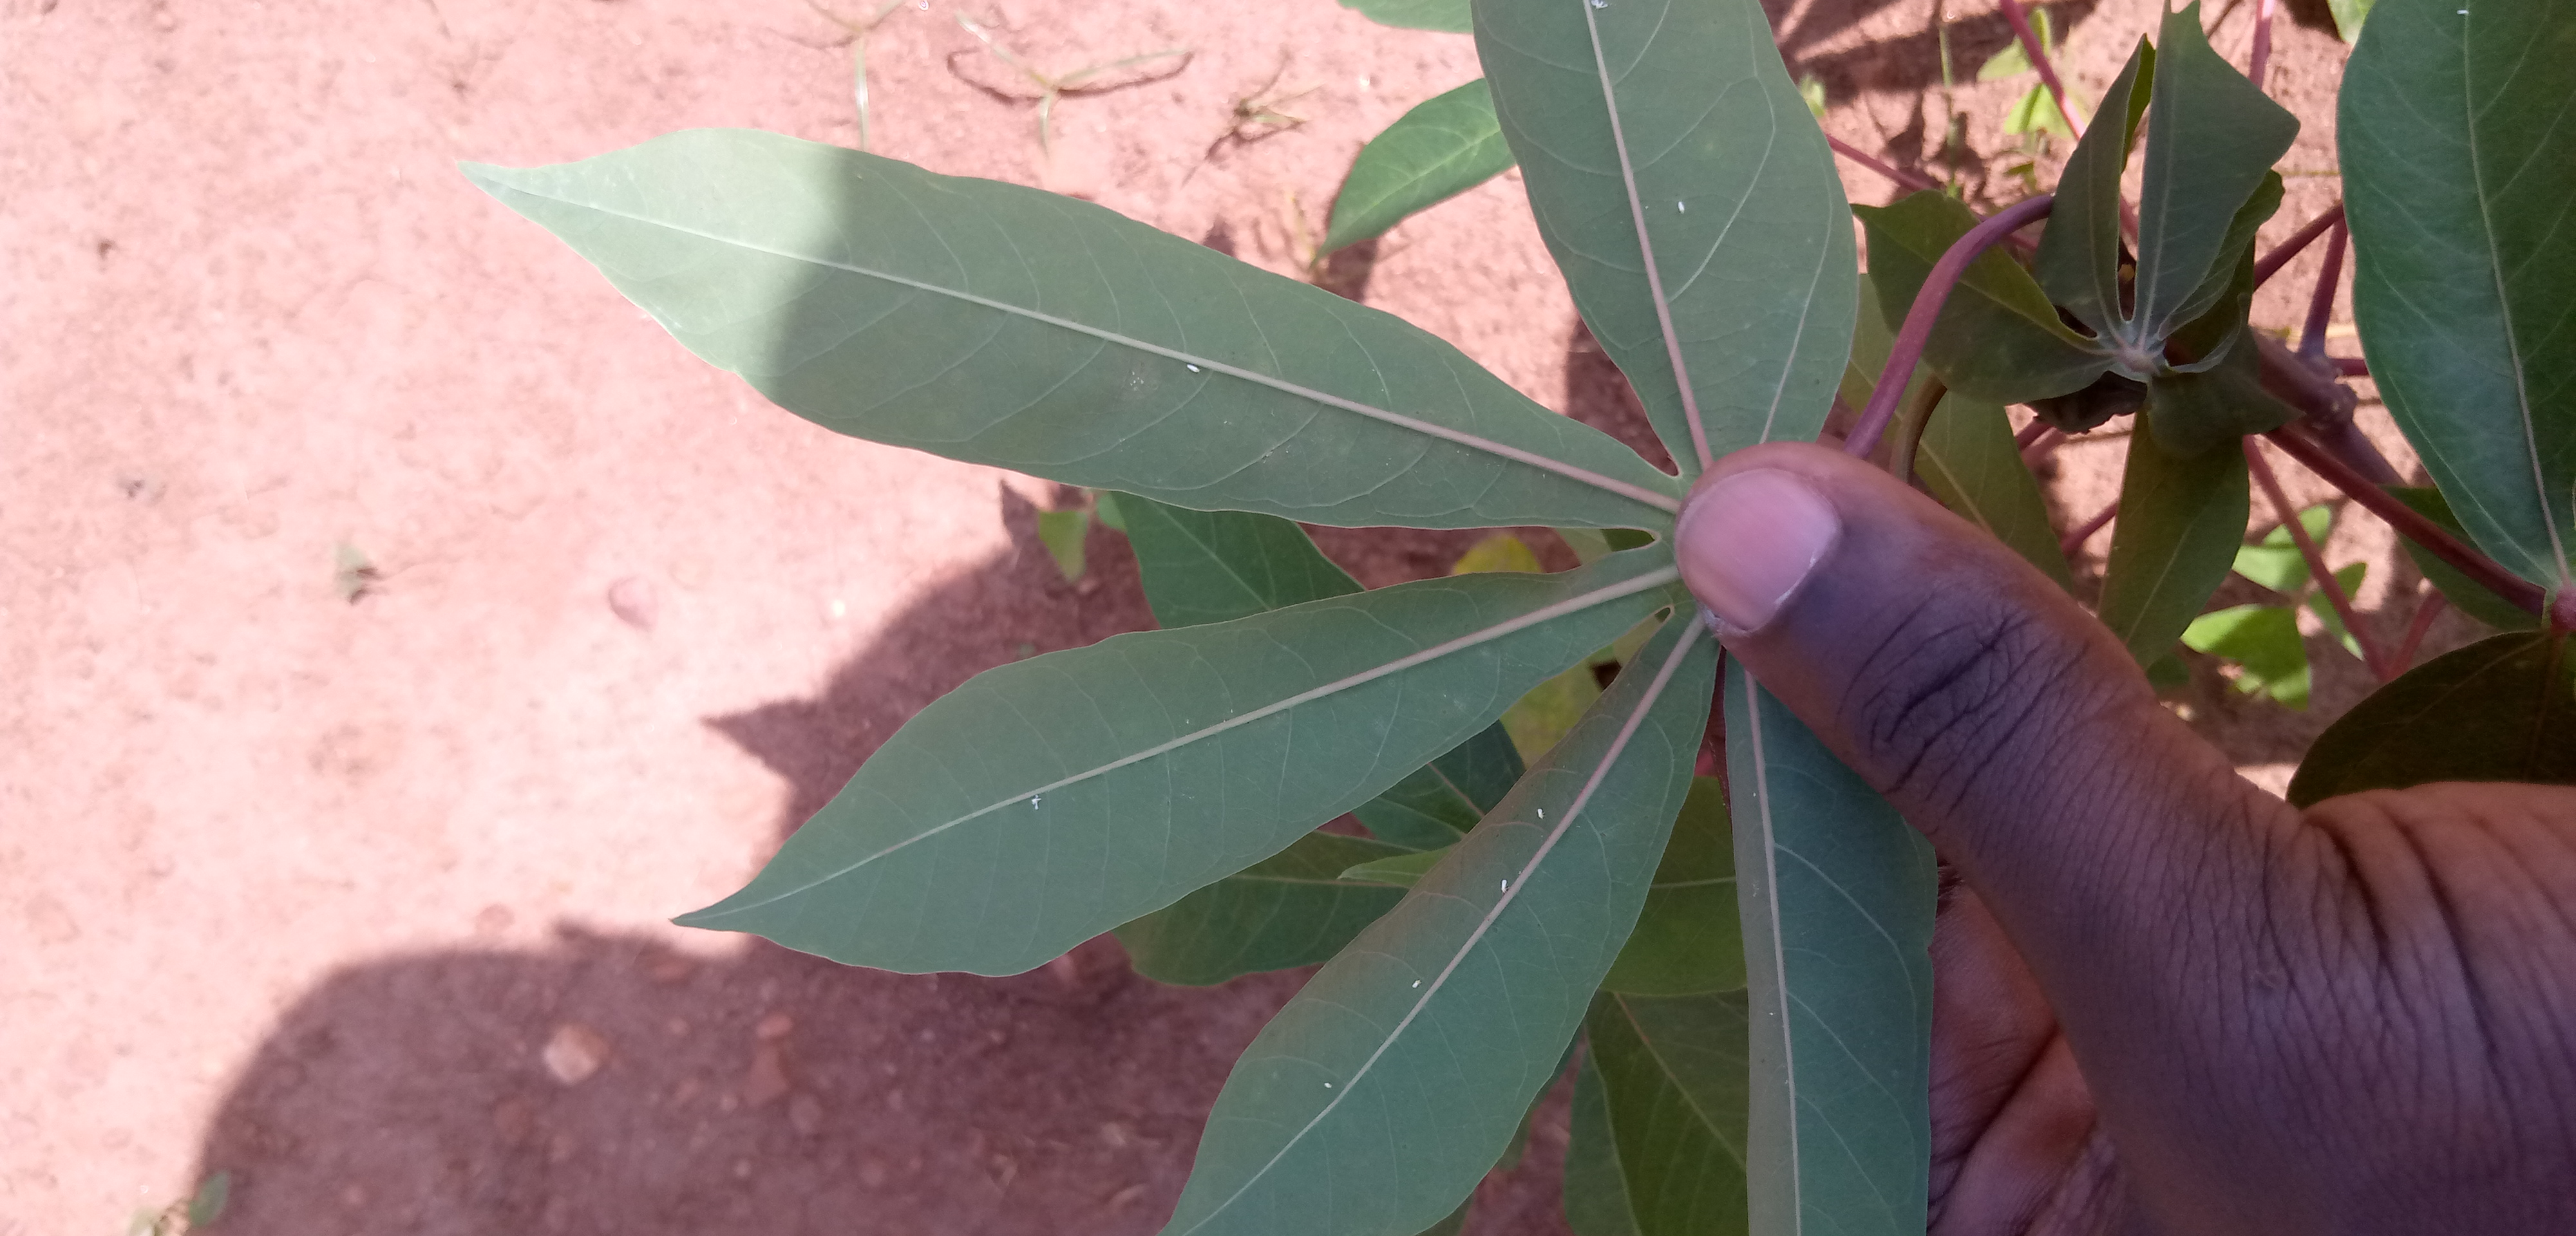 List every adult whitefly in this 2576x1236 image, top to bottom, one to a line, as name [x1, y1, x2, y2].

whitefly [1591, 1, 1609, 10]
whitefly [1676, 200, 1687, 214]
whitefly [1185, 362, 1201, 374]
whitefly [1030, 794, 1043, 810]
whitefly [1536, 807, 1544, 819]
whitefly [1500, 878, 1511, 894]
whitefly [1411, 979, 1423, 988]
whitefly [1323, 1081, 1334, 1089]